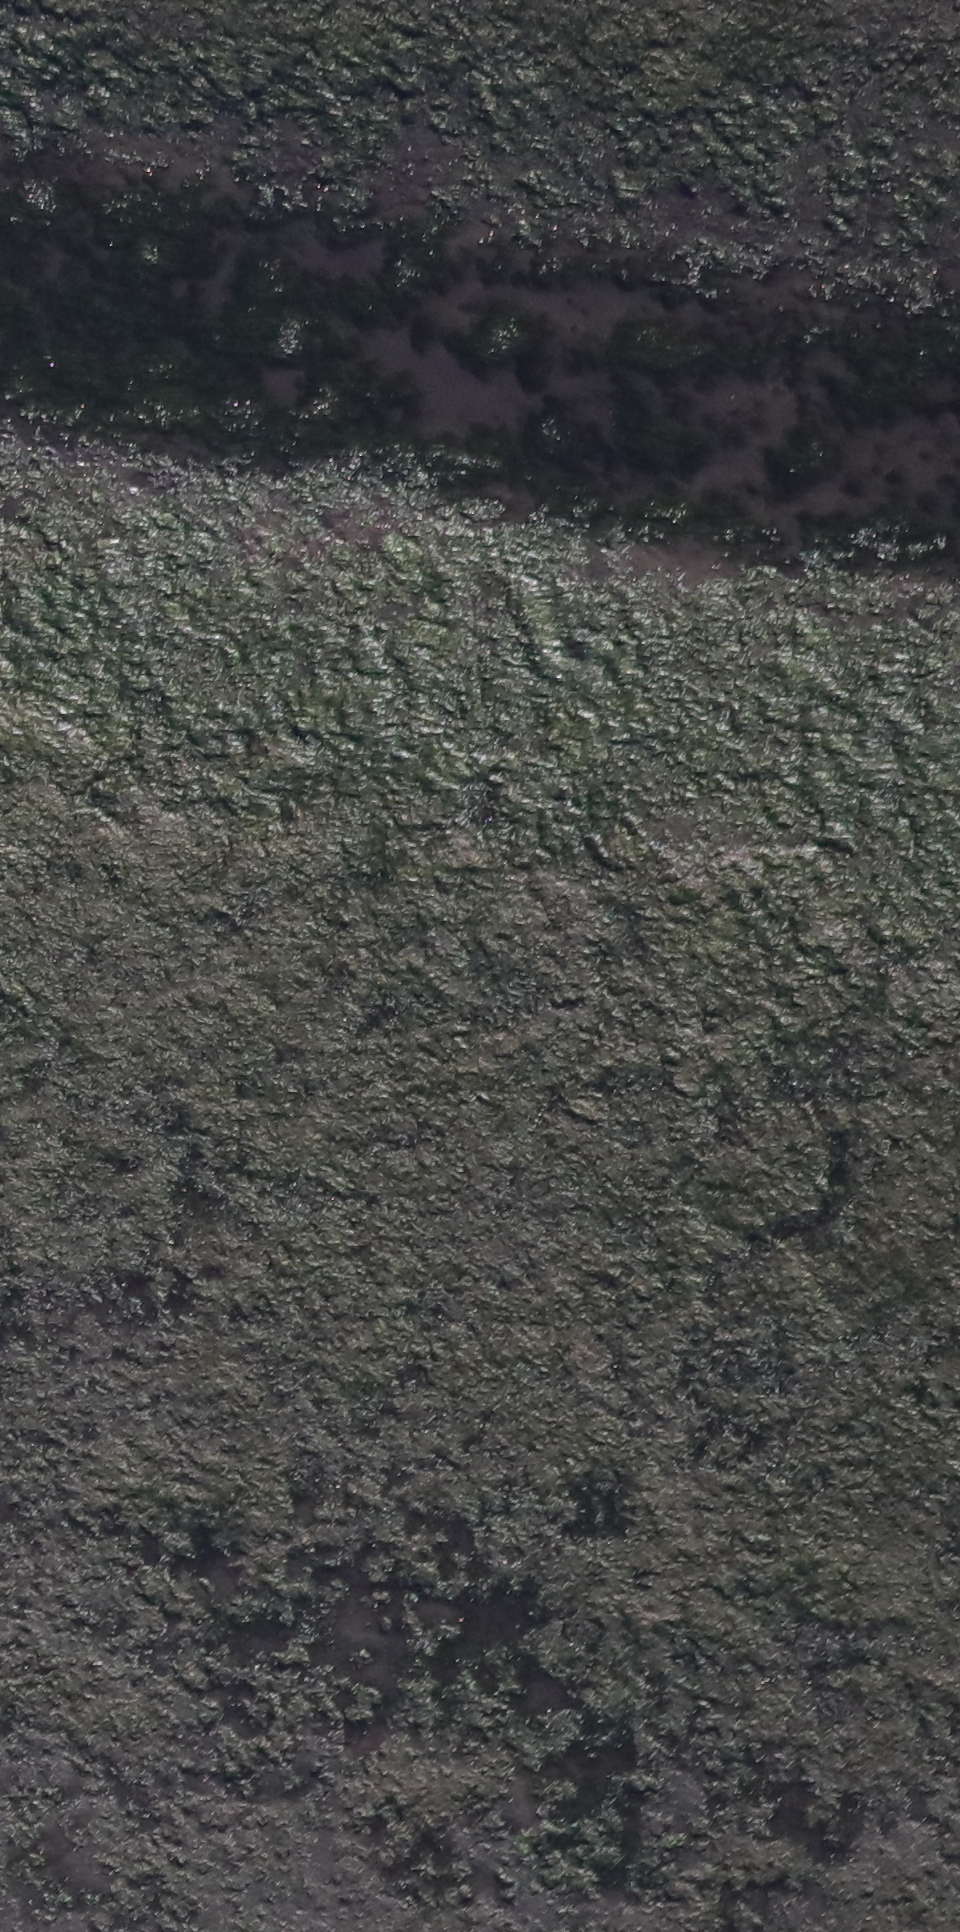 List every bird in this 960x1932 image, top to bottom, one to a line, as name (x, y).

None